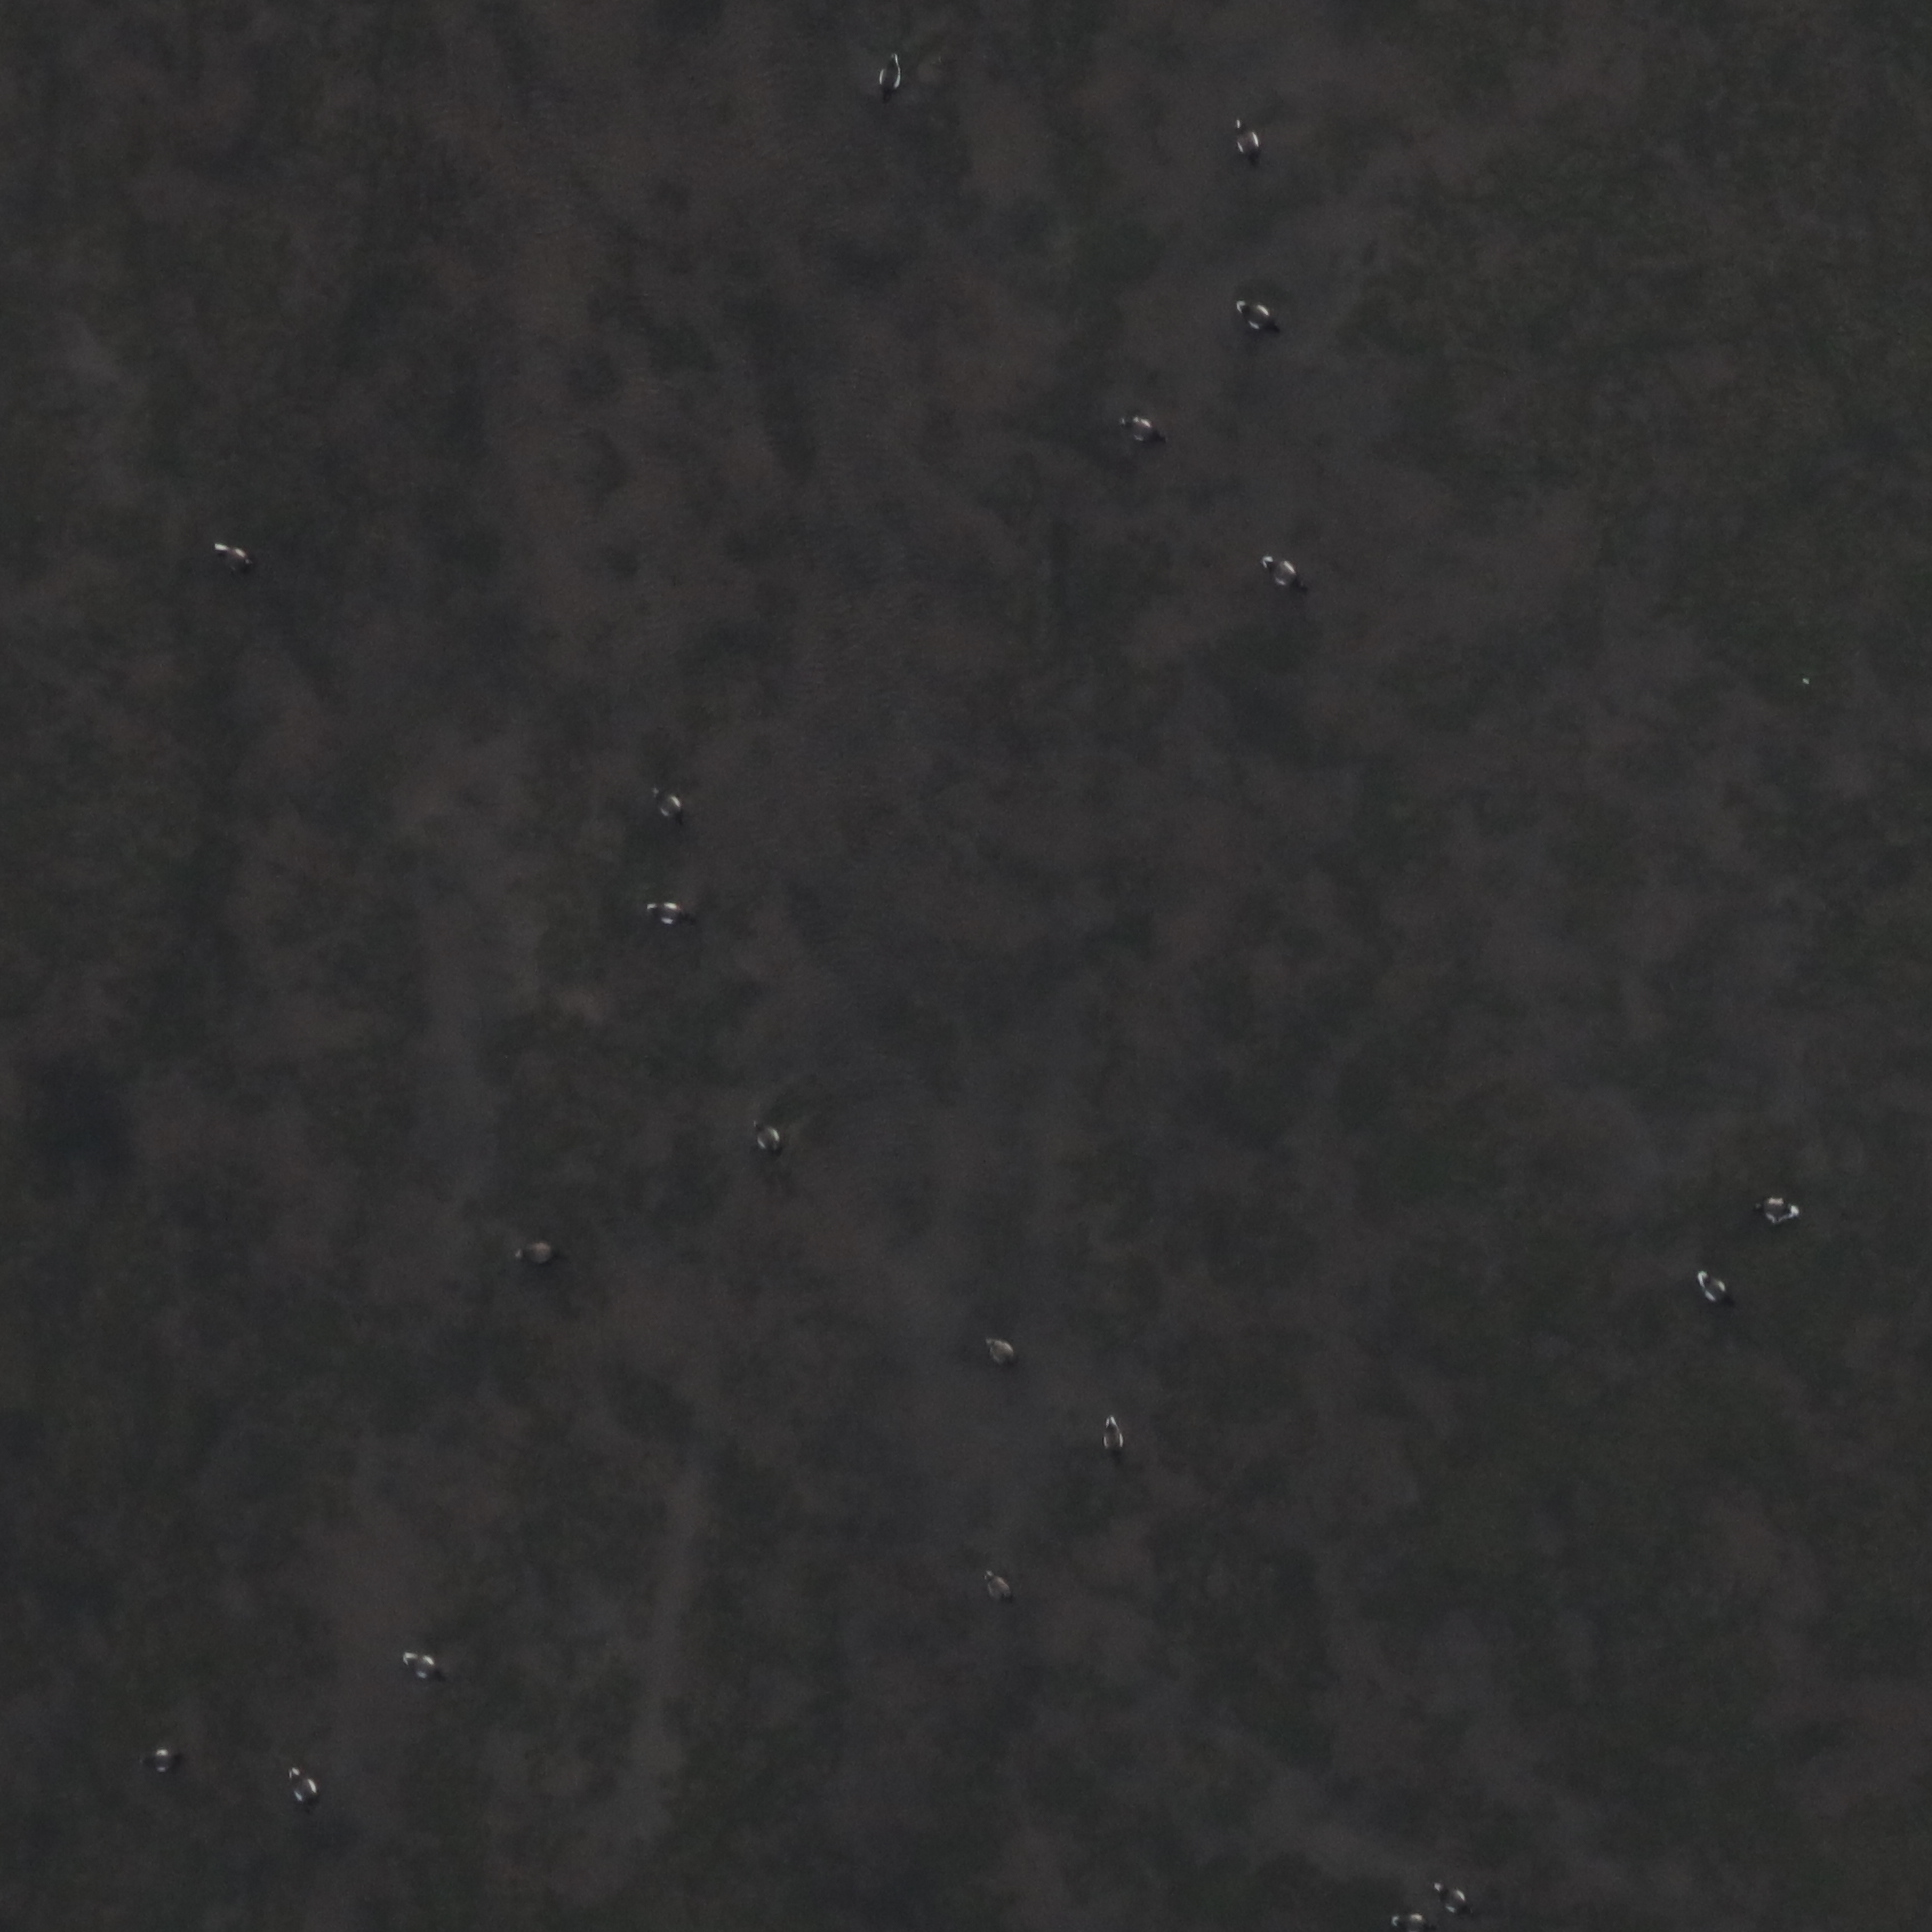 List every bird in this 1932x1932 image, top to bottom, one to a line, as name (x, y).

brant (890, 76)
brant (1244, 141)
brant (1257, 316)
brant (1141, 429)
brant (236, 559)
brant (1283, 573)
brant (670, 806)
brant (670, 913)
brant (770, 1135)
brant (1777, 1210)
brant (539, 1250)
brant (1712, 1287)
brant (1002, 1351)
brant (1113, 1438)
brant (999, 1587)
brant (425, 1666)
brant (163, 1760)
brant (305, 1788)
brant (1455, 1900)
brant (1411, 1922)